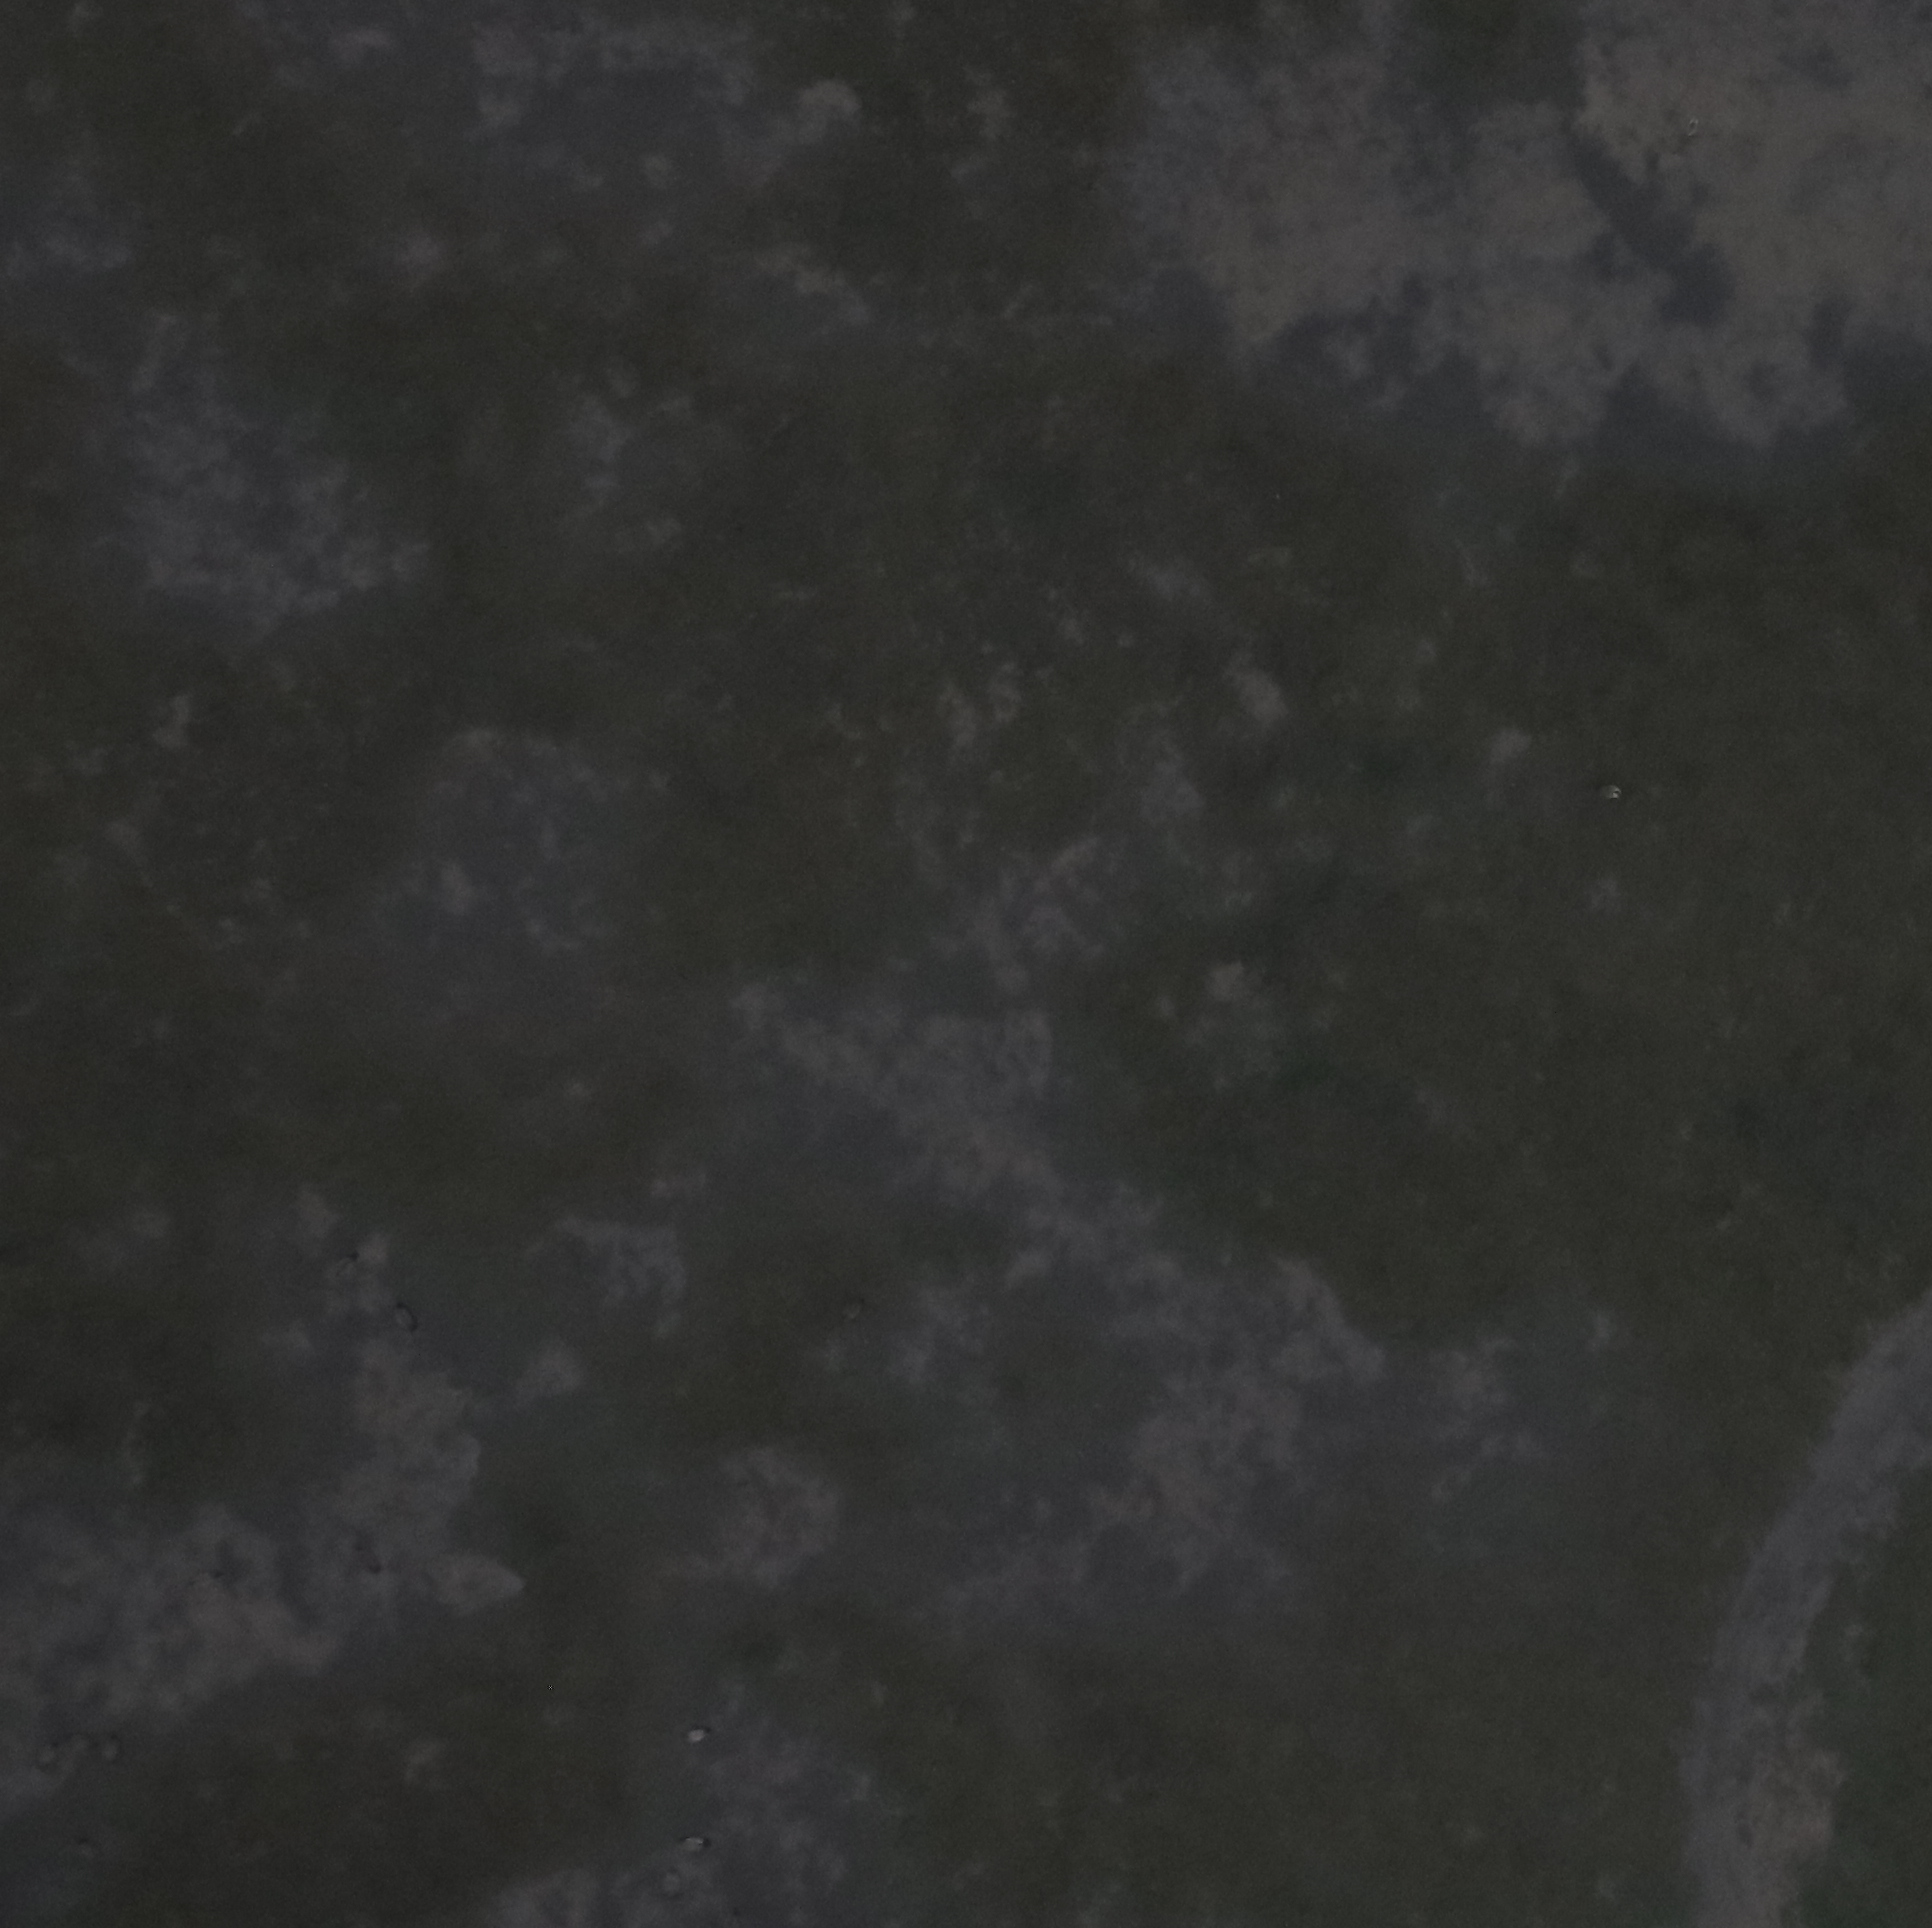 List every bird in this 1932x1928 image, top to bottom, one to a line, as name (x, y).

Canada goose (1614, 794)
Canada goose (347, 1262)
Canada goose (854, 1313)
Canada goose (409, 1321)
Canada goose (371, 1567)
Canada goose (216, 1579)
Canada goose (708, 1734)
Canada goose (118, 1742)
Canada goose (54, 1757)
Canada goose (96, 1841)
Canada goose (696, 1843)
Canada goose (666, 1882)